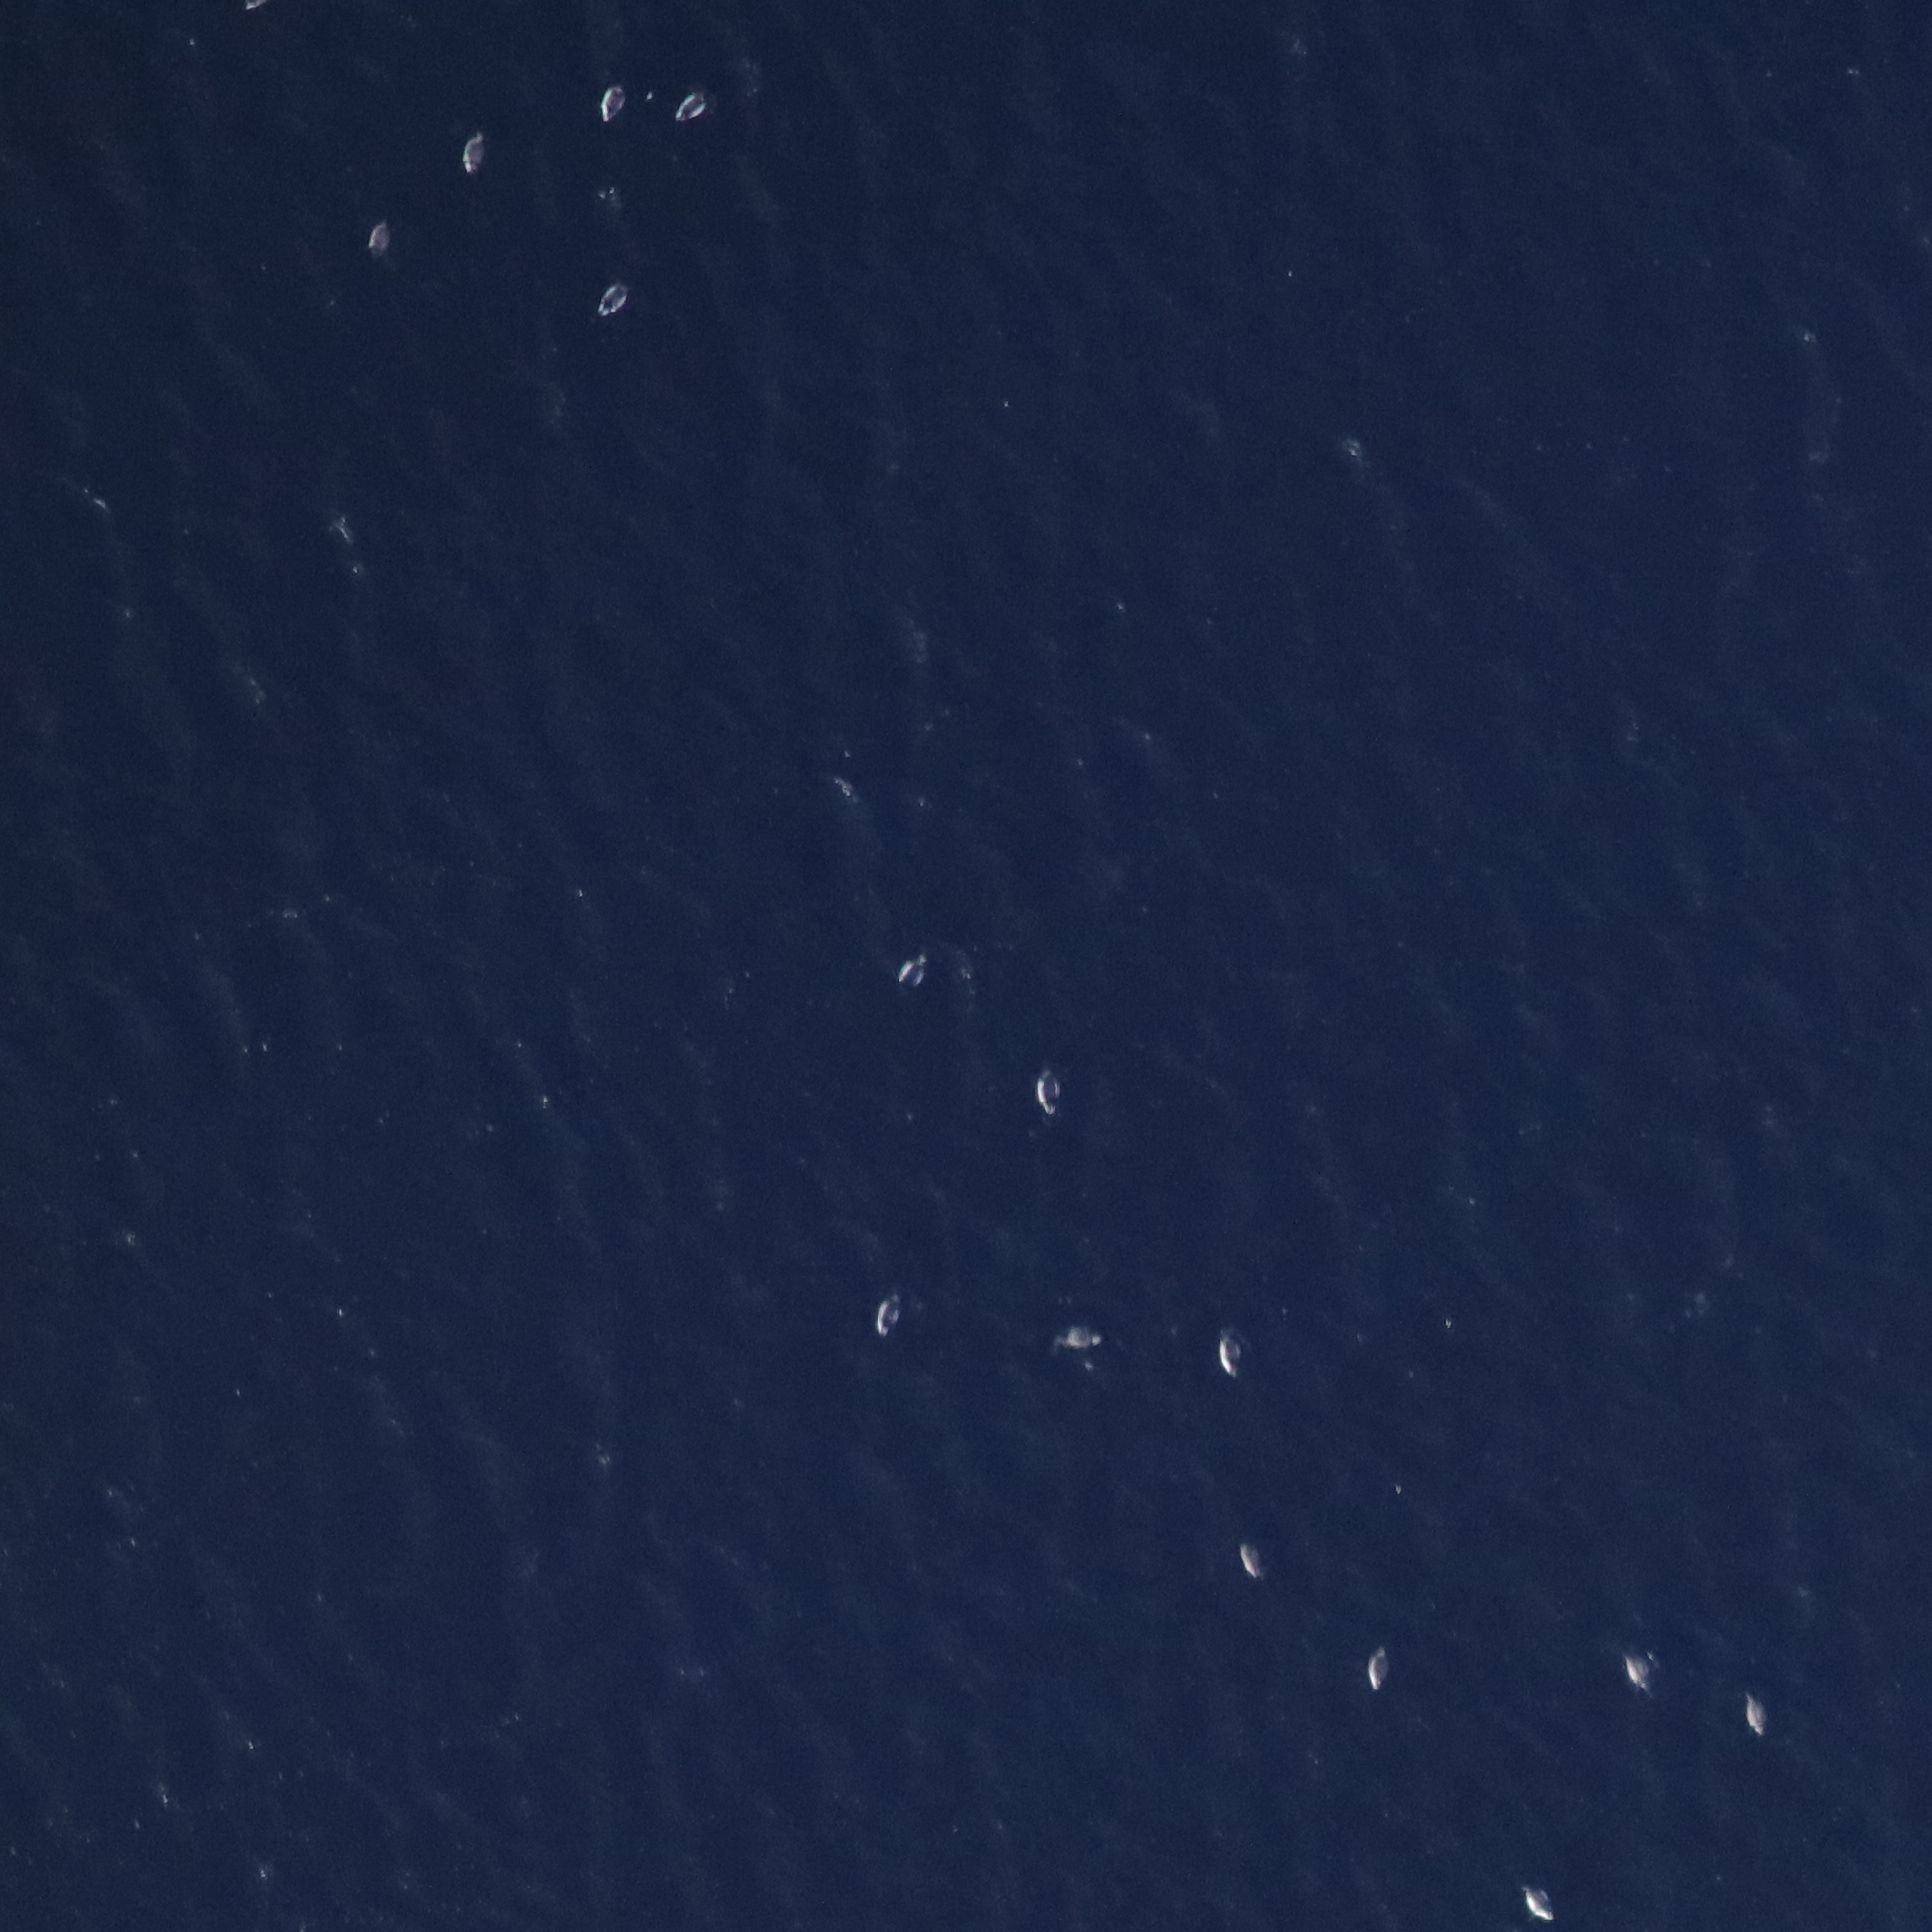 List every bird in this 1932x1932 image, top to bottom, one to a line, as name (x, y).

brant (612, 102)
brant (690, 109)
other bird (471, 151)
other bird (376, 238)
brant (612, 298)
brant (913, 978)
brant (1050, 1092)
brant (885, 1314)
other bird (1080, 1336)
other bird (1230, 1353)
other bird (1249, 1559)
other bird (1377, 1667)
other bird (1640, 1673)
other bird (1764, 1722)
brant (1538, 1903)